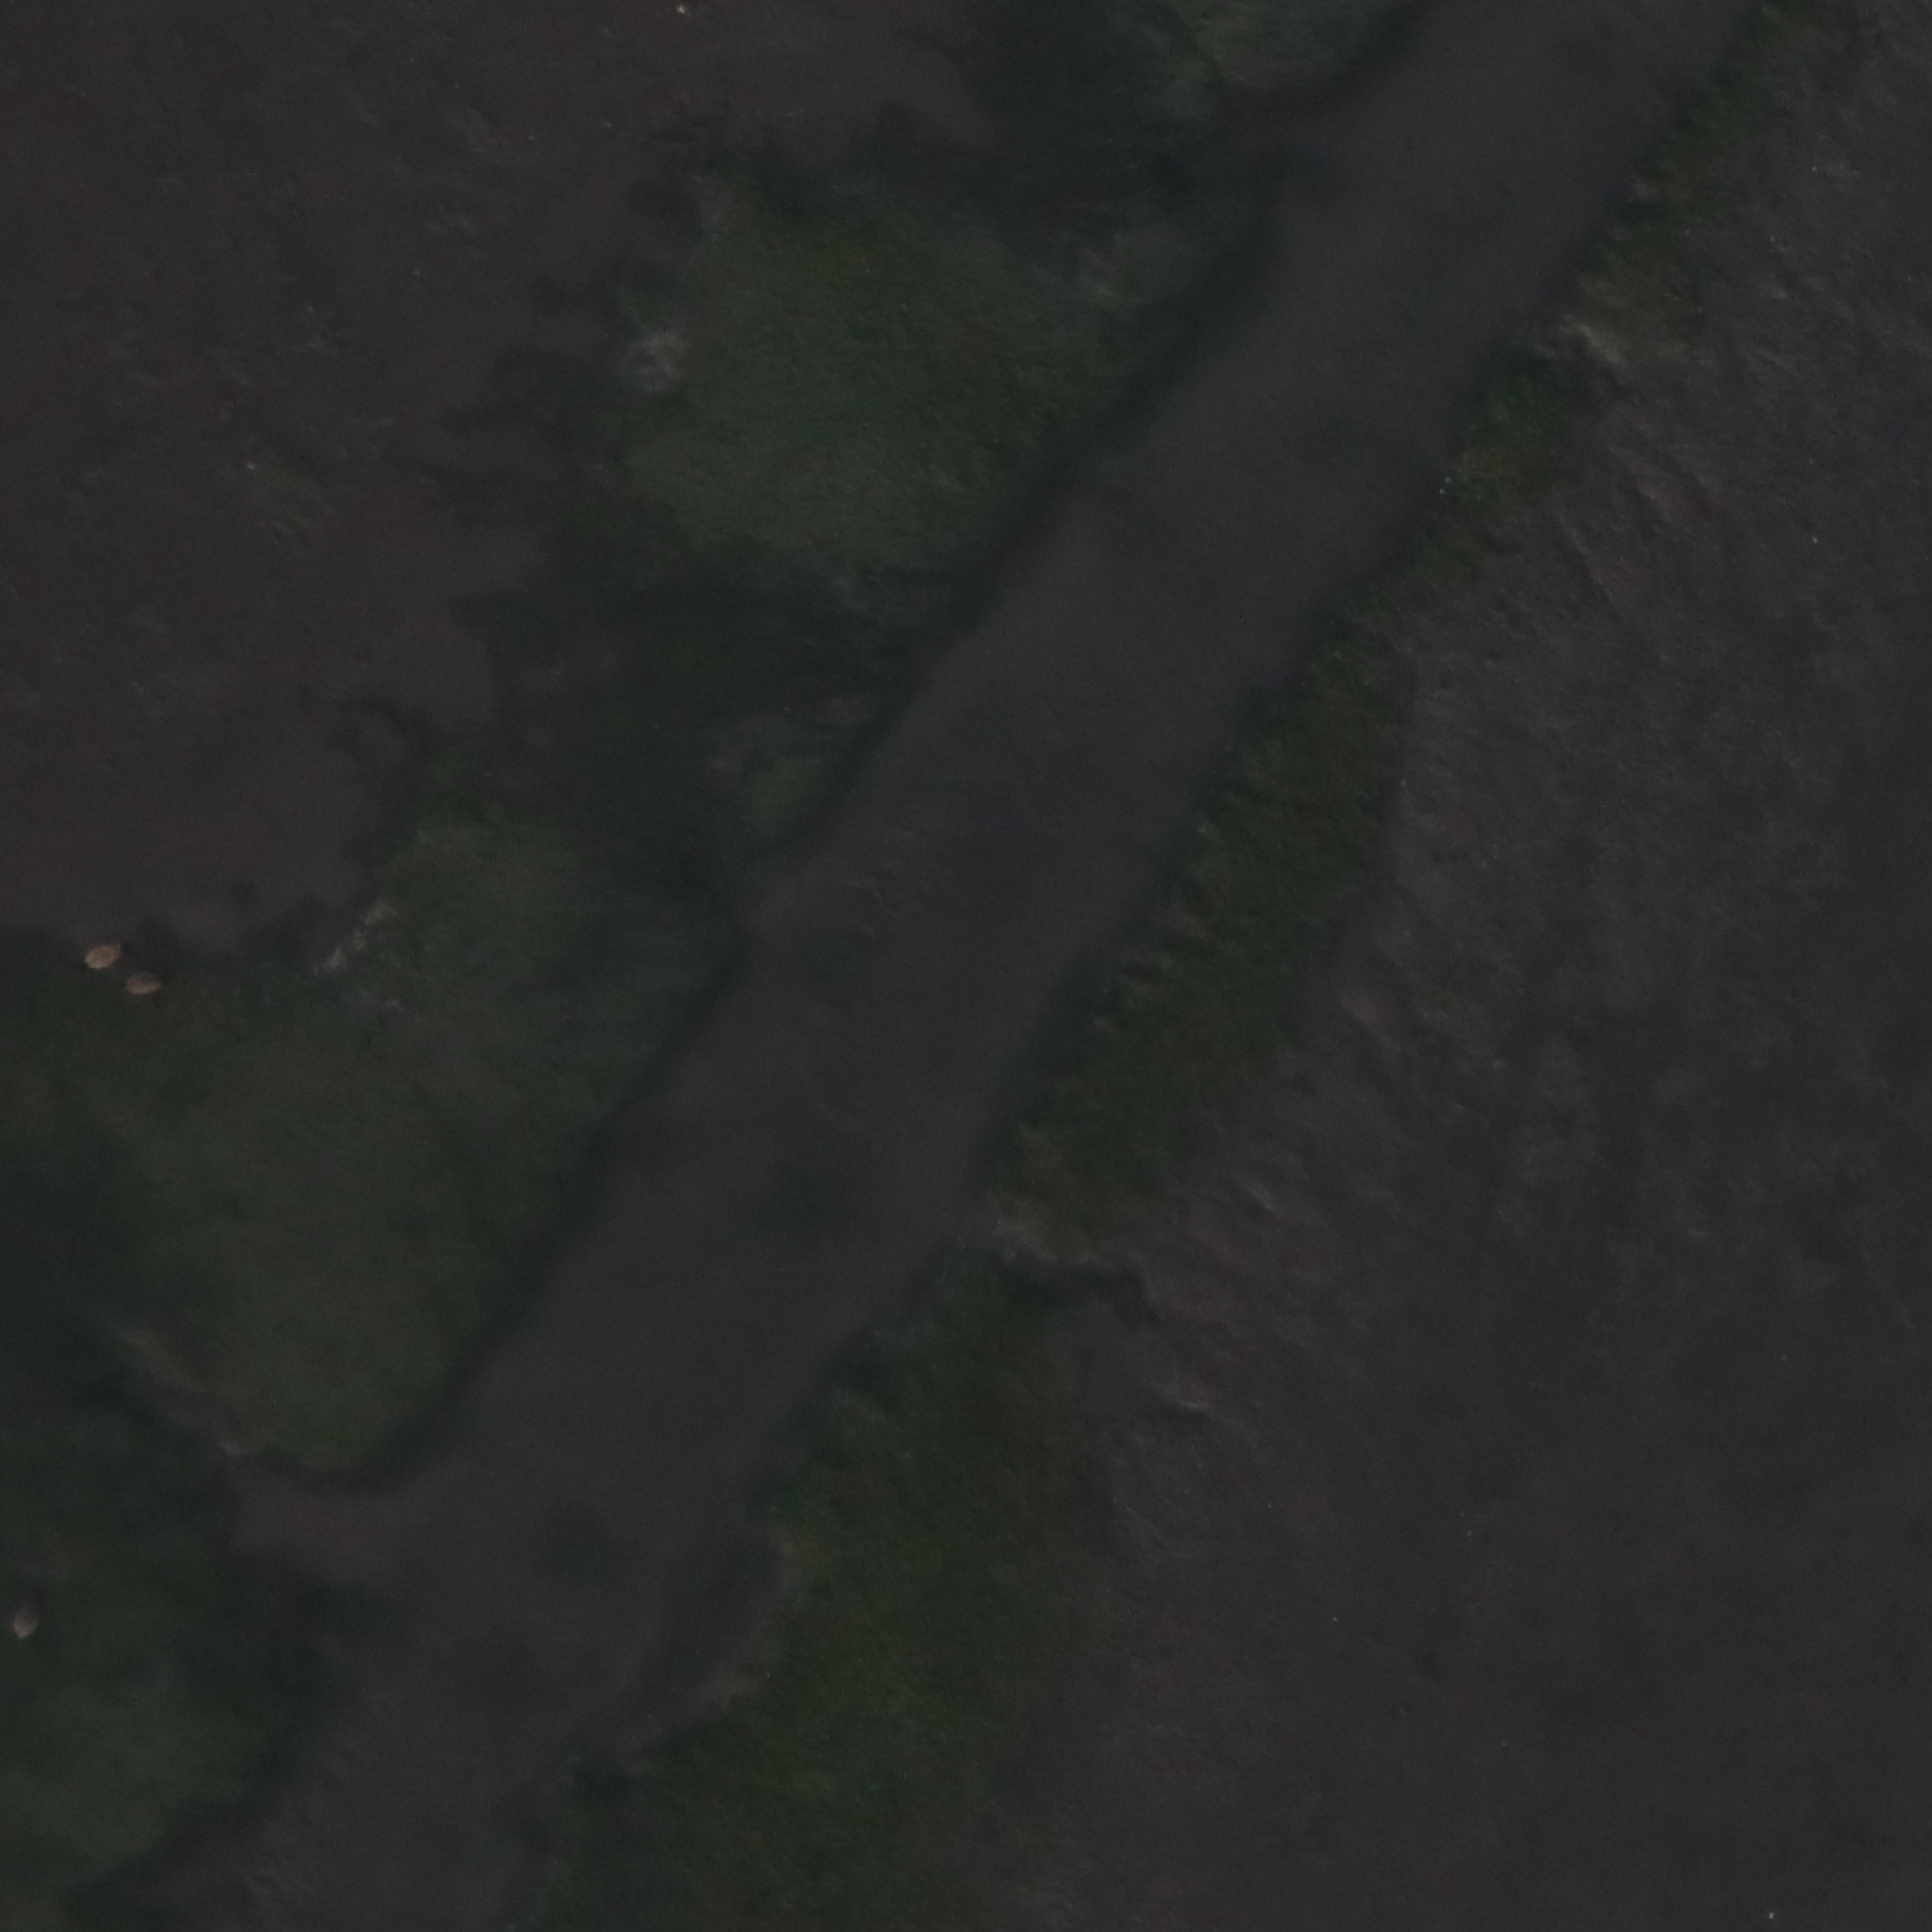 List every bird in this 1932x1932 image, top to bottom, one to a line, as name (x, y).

Canada goose (103, 955)
Canada goose (139, 983)
Canada goose (28, 1619)